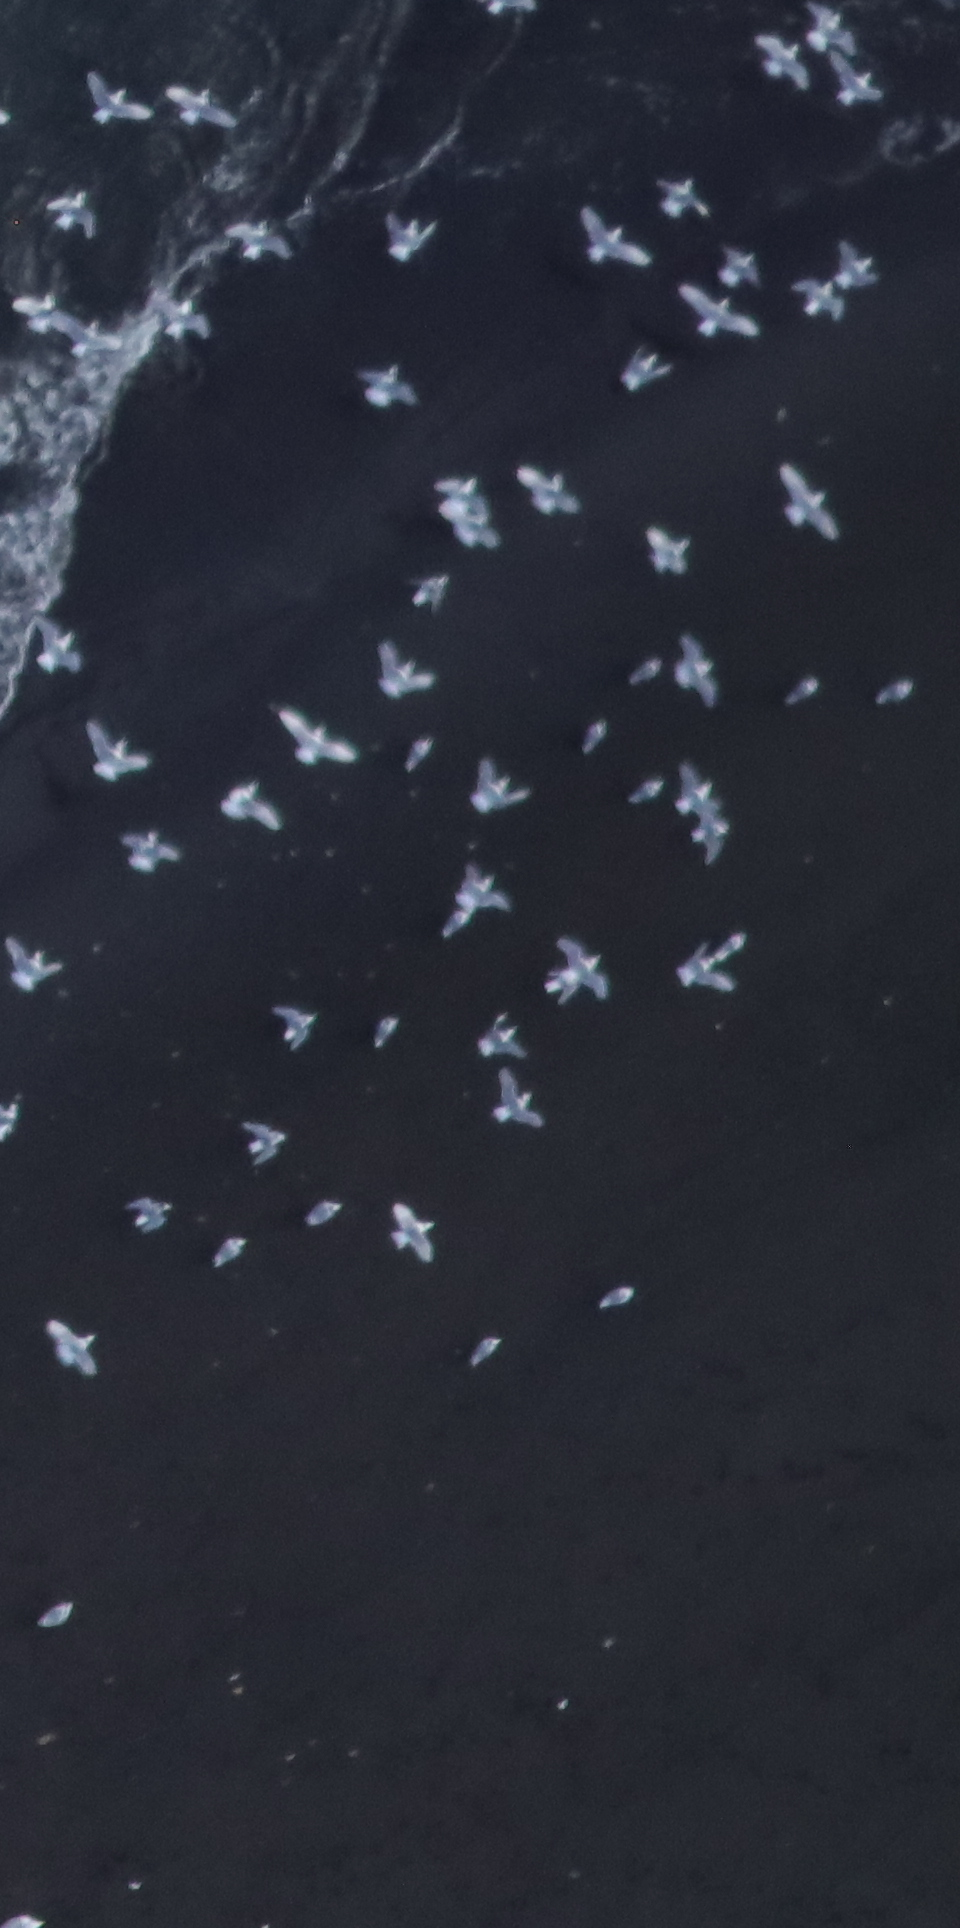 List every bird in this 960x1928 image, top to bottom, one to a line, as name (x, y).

gull (836, 23)
gull (778, 67)
gull (852, 81)
gull (112, 105)
gull (202, 107)
gull (681, 196)
gull (69, 213)
gull (405, 236)
gull (614, 240)
gull (258, 243)
gull (739, 268)
gull (856, 272)
gull (823, 299)
gull (713, 311)
gull (42, 317)
gull (184, 322)
gull (90, 338)
gull (645, 366)
gull (384, 388)
gull (552, 493)
gull (455, 497)
gull (806, 503)
gull (480, 535)
gull (668, 554)
gull (428, 591)
gull (57, 652)
gull (699, 670)
gull (648, 674)
gull (395, 680)
gull (807, 689)
gull (897, 691)
gull (594, 739)
gull (317, 742)
gull (119, 754)
gull (415, 756)
gull (642, 790)
gull (699, 797)
gull (492, 799)
gull (249, 805)
gull (707, 828)
gull (147, 849)
gull (476, 893)
gull (457, 921)
gull (730, 947)
gull (699, 972)
gull (29, 973)
gull (580, 973)
gull (294, 1022)
gull (380, 1030)
gull (496, 1044)
gull (517, 1108)
gull (7, 1117)
gull (265, 1145)
gull (323, 1214)
gull (153, 1217)
gull (413, 1230)
gull (229, 1252)
gull (617, 1299)
gull (70, 1347)
gull (483, 1348)
gull (57, 1617)
gull (21, 1926)